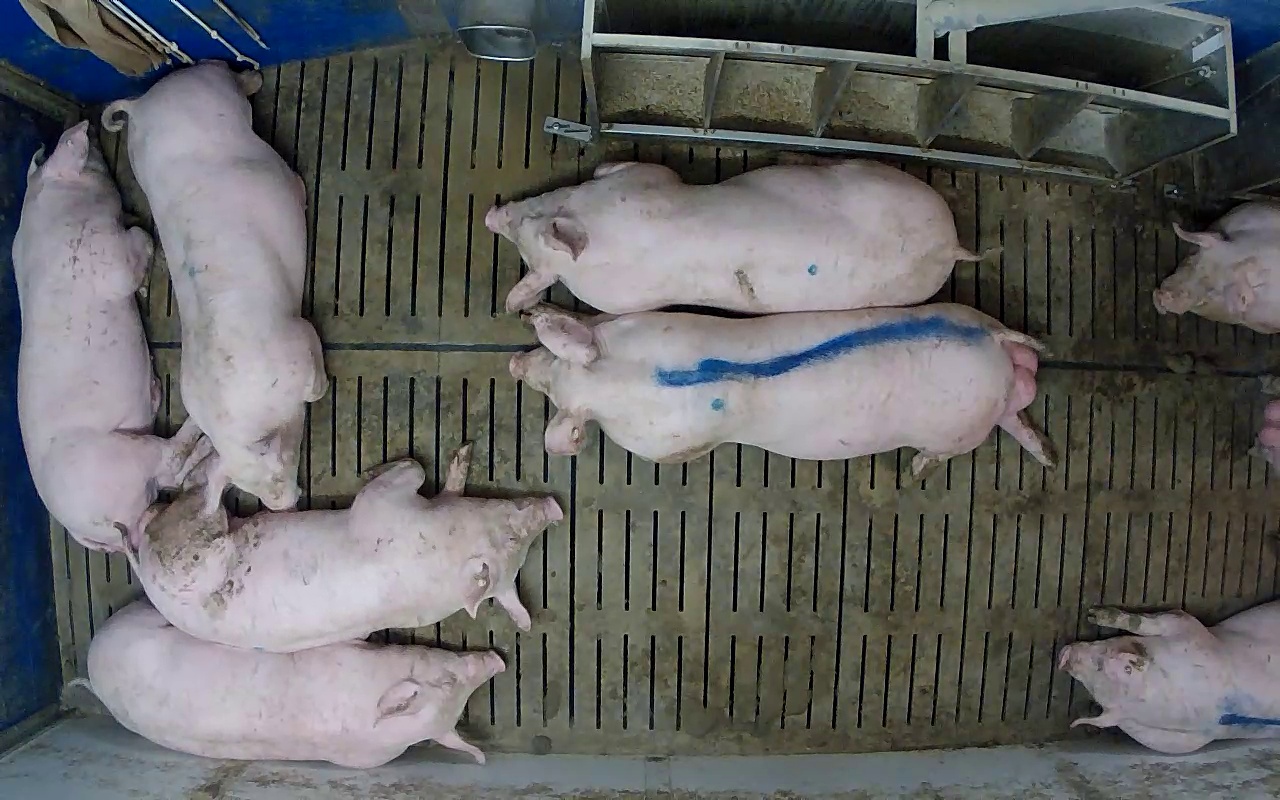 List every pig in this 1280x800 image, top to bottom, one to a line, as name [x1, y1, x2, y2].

pig [103, 60, 332, 518]
pig [13, 120, 212, 552]
pig [483, 158, 1008, 316]
pig [1153, 197, 1278, 344]
pig [509, 301, 1057, 485]
pig [111, 445, 566, 655]
pig [67, 598, 508, 769]
pig [1053, 598, 1278, 759]